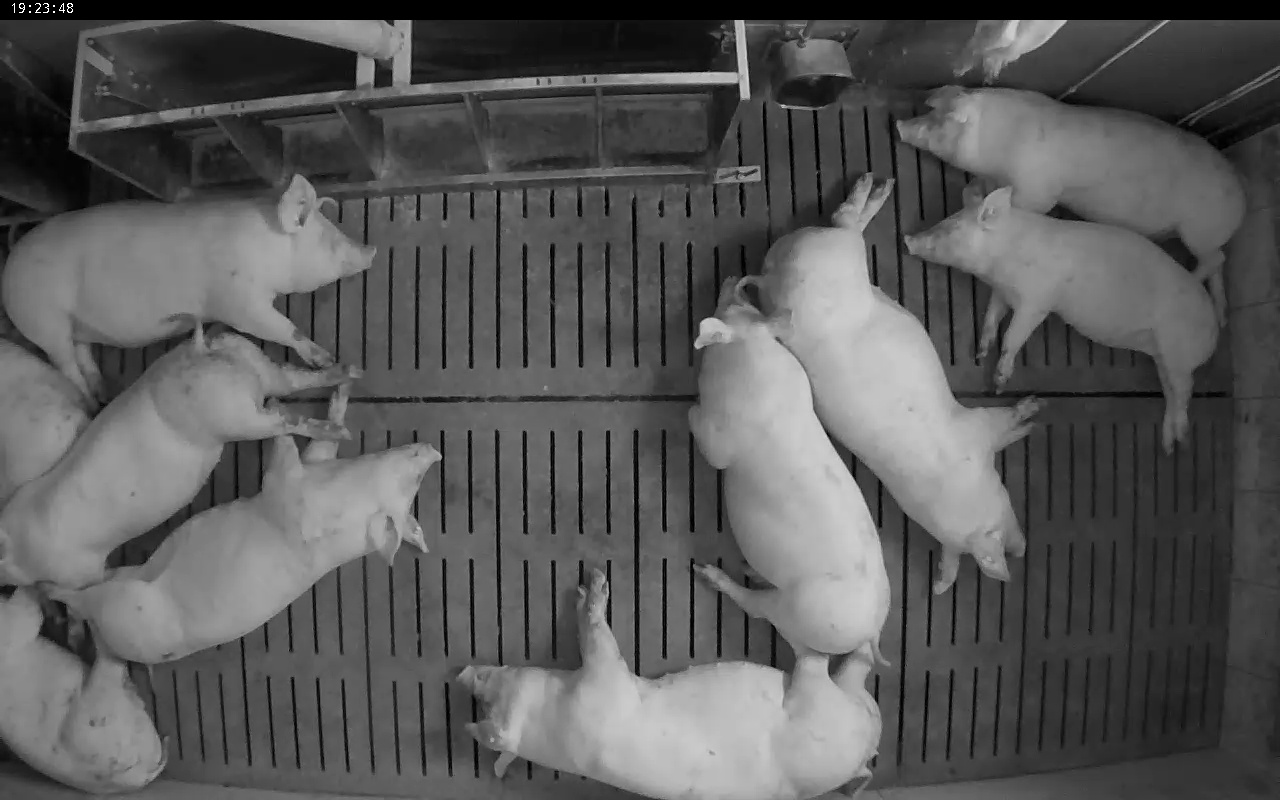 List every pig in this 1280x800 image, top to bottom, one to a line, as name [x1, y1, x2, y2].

pig [893, 84, 1245, 330]
pig [733, 169, 1047, 597]
pig [0, 170, 378, 417]
pig [904, 173, 1220, 457]
pig [687, 277, 893, 669]
pig [0, 312, 365, 652]
pig [1, 338, 96, 511]
pig [36, 380, 444, 665]
pig [455, 566, 884, 796]
pig [0, 587, 172, 797]